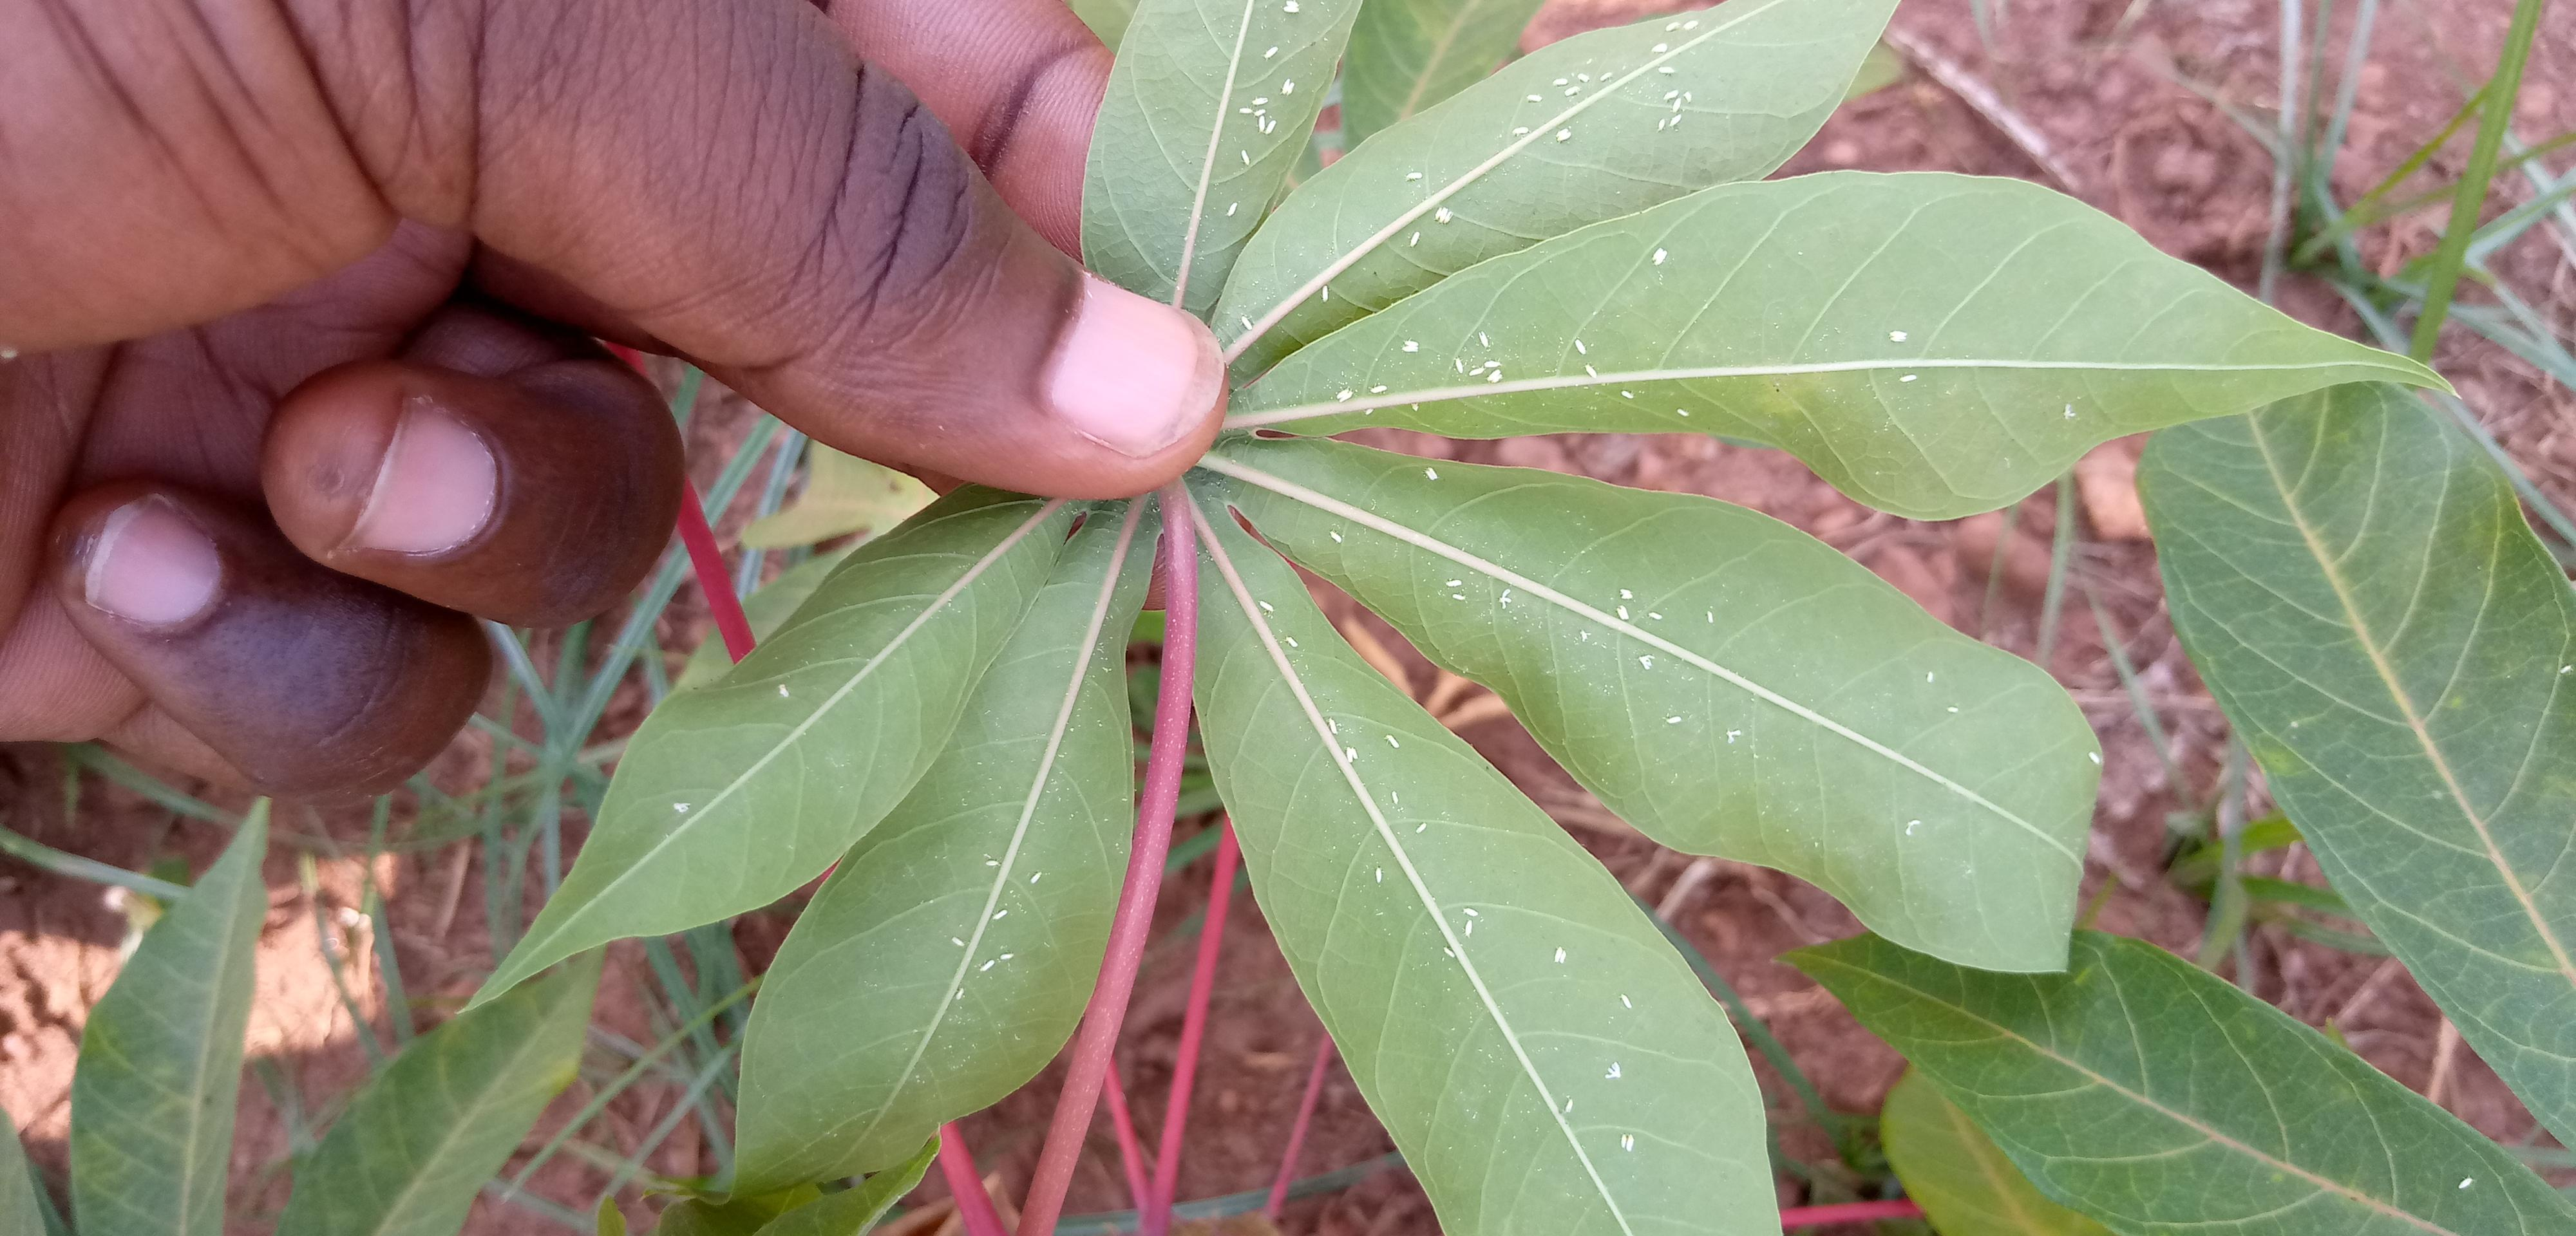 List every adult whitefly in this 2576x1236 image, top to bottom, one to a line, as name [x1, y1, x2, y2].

whitefly [1284, 1, 1300, 6]
whitefly [1281, 5, 1301, 14]
whitefly [1663, 18, 1681, 33]
whitefly [1682, 18, 1701, 31]
whitefly [1649, 40, 1669, 54]
whitefly [1260, 44, 1280, 64]
whitefly [1656, 63, 1680, 78]
whitefly [1574, 70, 1592, 84]
whitefly [1598, 70, 1618, 85]
whitefly [1282, 76, 1289, 97]
whitefly [1551, 76, 1567, 88]
whitefly [1287, 80, 1295, 97]
whitefly [1563, 86, 1583, 99]
whitefly [1660, 88, 1679, 102]
whitefly [1682, 88, 1694, 104]
whitefly [1523, 92, 1543, 104]
whitefly [1251, 94, 1269, 107]
whitefly [1671, 97, 1683, 113]
whitefly [1235, 104, 1253, 117]
whitefly [1253, 107, 1269, 118]
whitefly [1258, 113, 1265, 135]
whitefly [1669, 113, 1687, 127]
whitefly [1656, 117, 1667, 135]
whitefly [1265, 118, 1280, 142]
whitefly [1509, 124, 1529, 136]
whitefly [1555, 126, 1569, 136]
whitefly [1557, 130, 1573, 142]
whitefly [1239, 146, 1252, 167]
whitefly [1403, 170, 1425, 183]
whitefly [1224, 201, 1241, 219]
whitefly [1433, 205, 1442, 222]
whitefly [1440, 207, 1446, 221]
whitefly [1445, 209, 1455, 224]
whitefly [1407, 229, 1425, 250]
whitefly [1652, 246, 1663, 259]
whitefly [1654, 249, 1668, 266]
whitefly [1318, 283, 1334, 303]
whitefly [1238, 312, 1255, 334]
whitefly [1888, 328, 1908, 337]
whitefly [1476, 328, 1492, 348]
whitefly [1888, 335, 1906, 344]
whitefly [1573, 335, 1591, 355]
whitefly [1400, 338, 1419, 347]
whitefly [1401, 344, 1420, 354]
whitefly [1451, 353, 1466, 375]
whitefly [1482, 357, 1502, 370]
whitefly [1582, 361, 1599, 379]
whitefly [1468, 363, 1485, 379]
whitefly [1487, 368, 1504, 384]
whitefly [1897, 371, 1918, 387]
whitefly [1368, 381, 1388, 395]
whitefly [1334, 386, 1356, 405]
whitefly [1618, 388, 1637, 402]
whitefly [2060, 398, 2081, 420]
whitefly [1409, 401, 1422, 414]
whitefly [1674, 405, 1691, 420]
whitefly [1362, 407, 1379, 416]
whitefly [1423, 464, 1443, 484]
whitefly [1327, 529, 1346, 546]
whitefly [1443, 575, 1464, 588]
whitefly [1615, 585, 1634, 601]
whitefly [1497, 585, 1517, 612]
whitefly [1450, 591, 1468, 604]
whitefly [1256, 597, 1278, 619]
whitefly [1614, 603, 1632, 622]
whitefly [1703, 608, 1716, 628]
whitefly [1646, 609, 1665, 622]
whitefly [1577, 627, 1594, 644]
whitefly [1281, 632, 1300, 650]
whitefly [1636, 650, 1658, 674]
whitefly [1922, 669, 1937, 684]
whitefly [775, 680, 791, 698]
whitefly [1942, 703, 1962, 718]
whitefly [1662, 711, 1685, 727]
whitefly [1325, 716, 1341, 736]
whitefly [1722, 726, 1744, 746]
whitefly [1381, 732, 1401, 749]
whitefly [1350, 744, 1362, 760]
whitefly [1345, 745, 1353, 762]
whitefly [2085, 748, 2103, 769]
whitefly [1390, 789, 1401, 808]
whitefly [671, 799, 693, 815]
whitefly [1900, 814, 1921, 838]
whitefly [1412, 819, 1432, 838]
whitefly [984, 856, 999, 869]
whitefly [1372, 863, 1386, 886]
whitefly [1028, 867, 1044, 886]
whitefly [1460, 903, 1481, 919]
whitefly [990, 906, 1010, 923]
whitefly [1461, 917, 1477, 938]
whitefly [949, 932, 967, 949]
whitefly [1441, 942, 1457, 960]
whitefly [1553, 944, 1563, 966]
whitefly [1560, 948, 1568, 964]
whitefly [997, 950, 1016, 962]
whitefly [978, 955, 996, 975]
whitefly [952, 985, 969, 1004]
whitefly [1617, 991, 1636, 1011]
whitefly [1602, 1058, 1624, 1081]
whitefly [1560, 1096, 1579, 1115]
whitefly [1625, 1130, 1637, 1154]
whitefly [1620, 1131, 1627, 1150]
whitefly [2452, 1172, 2477, 1191]